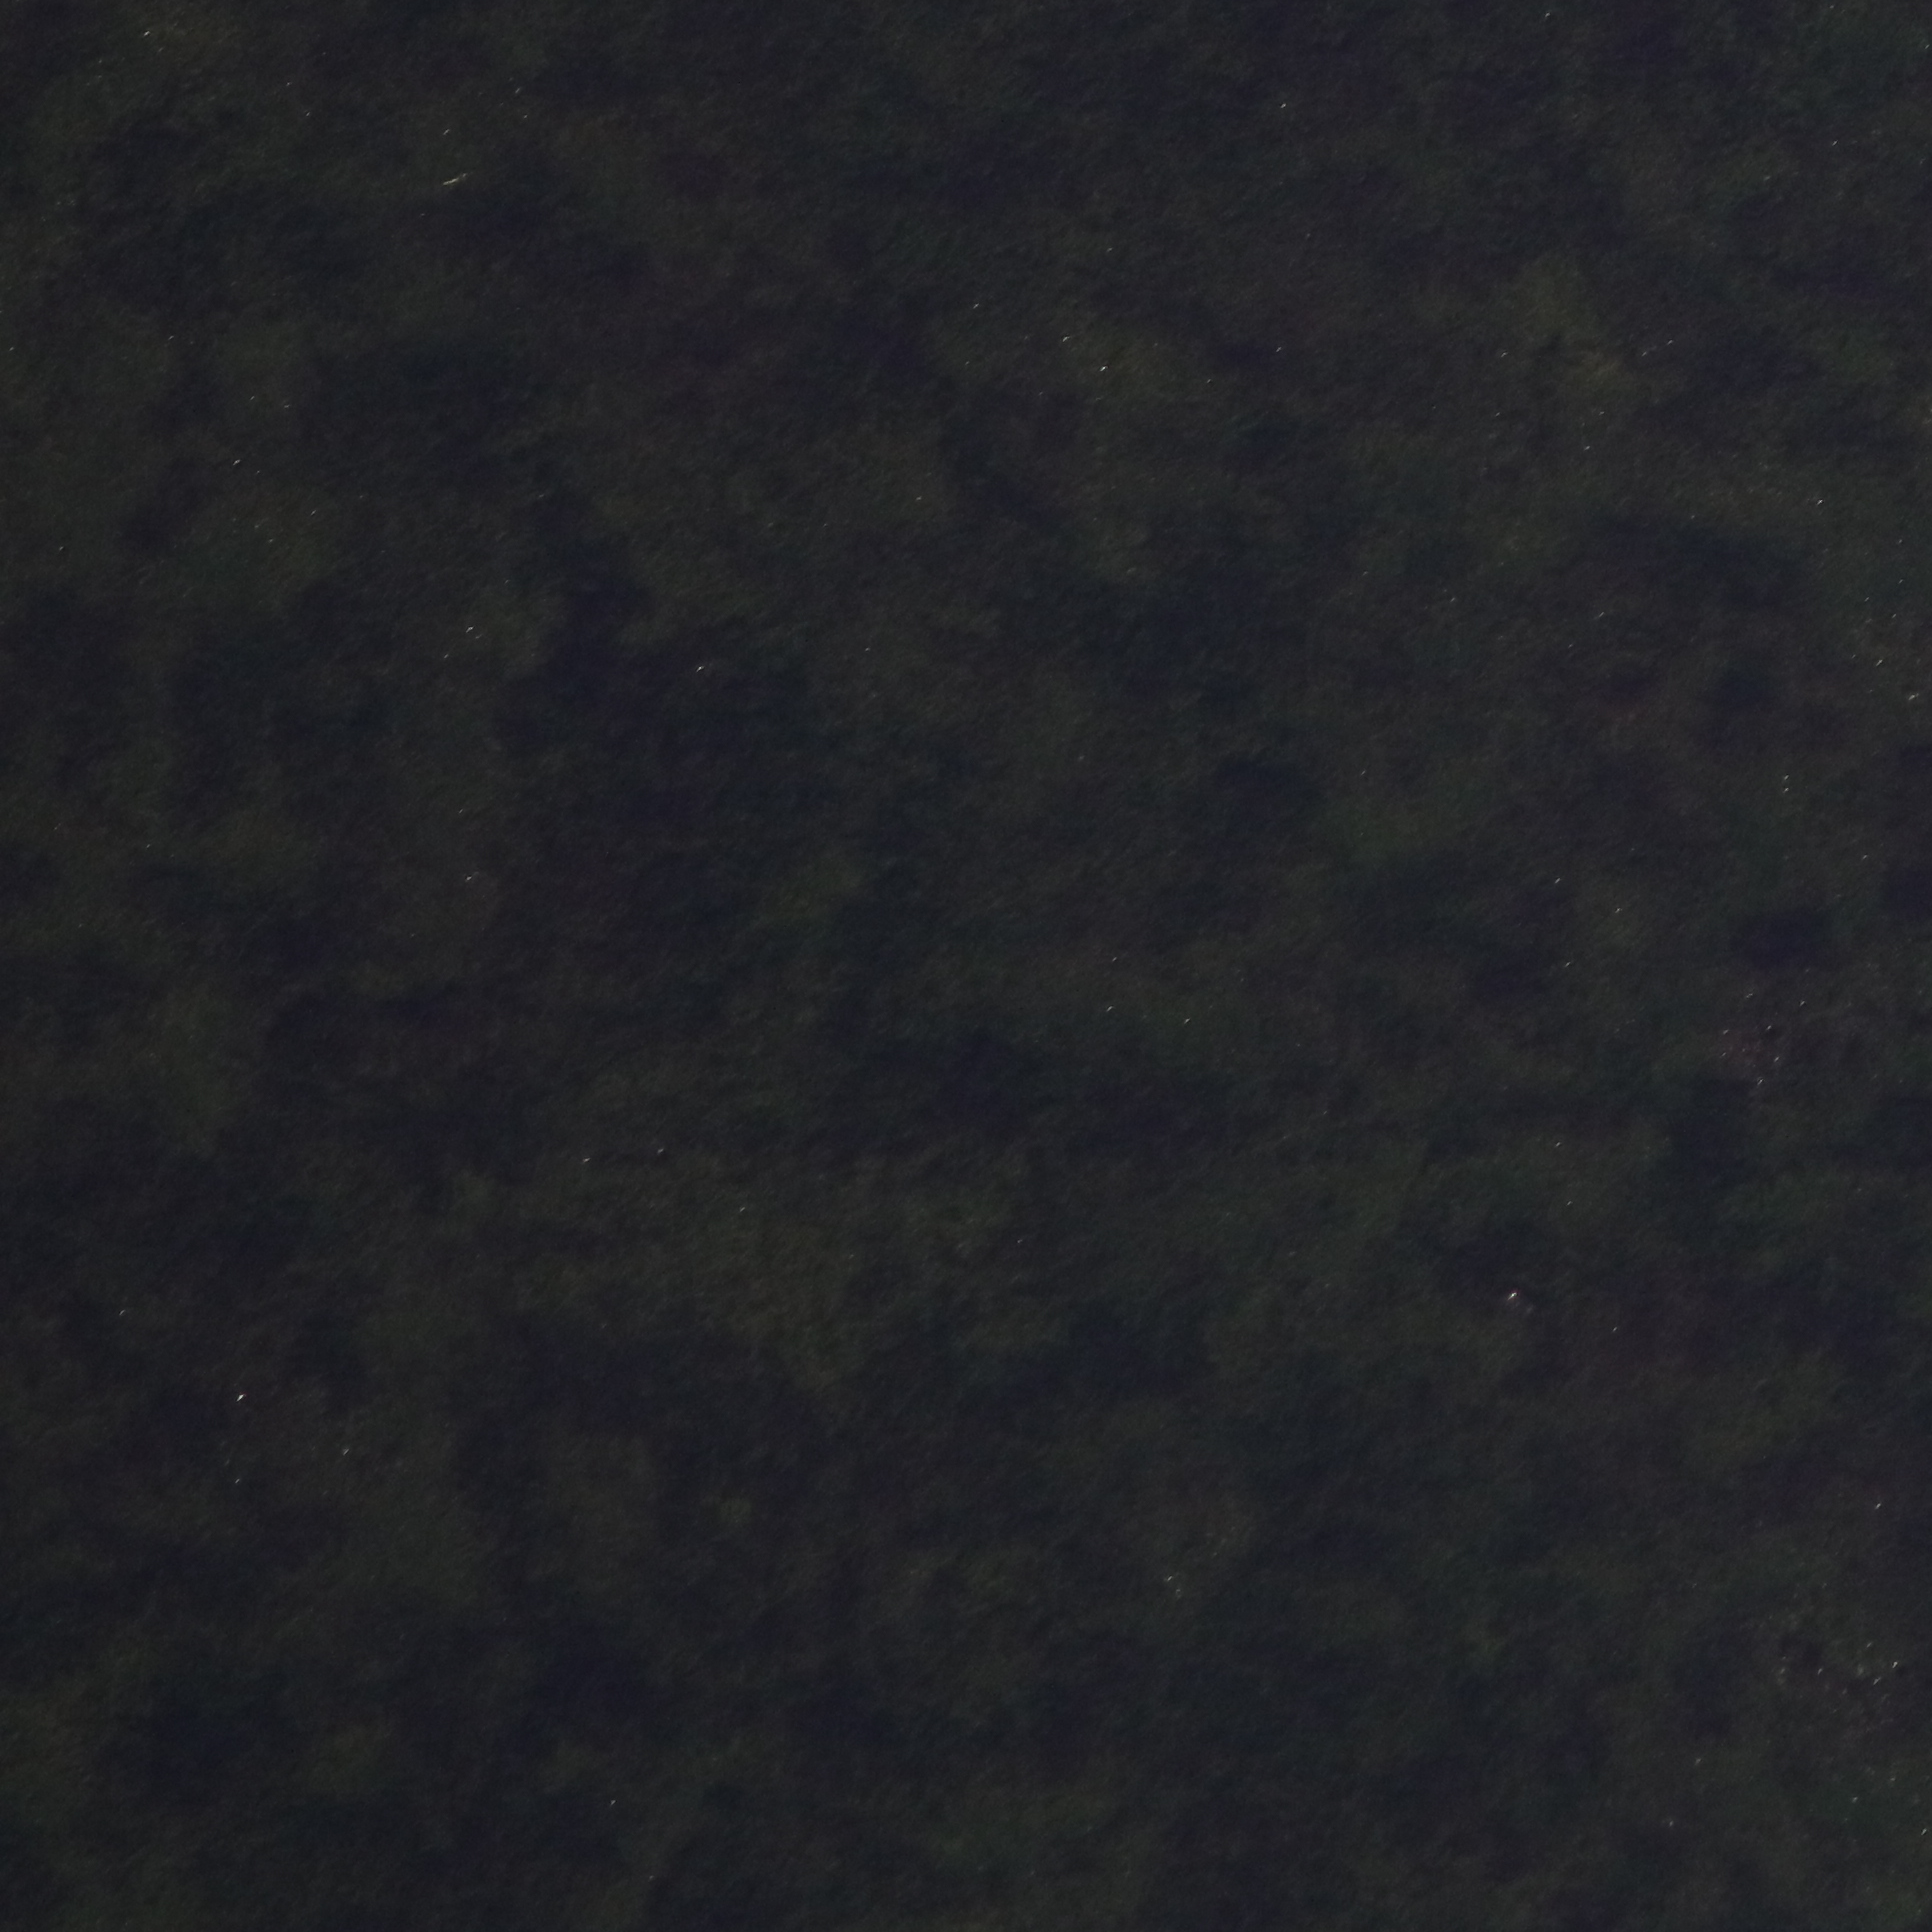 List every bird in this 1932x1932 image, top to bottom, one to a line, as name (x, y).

None